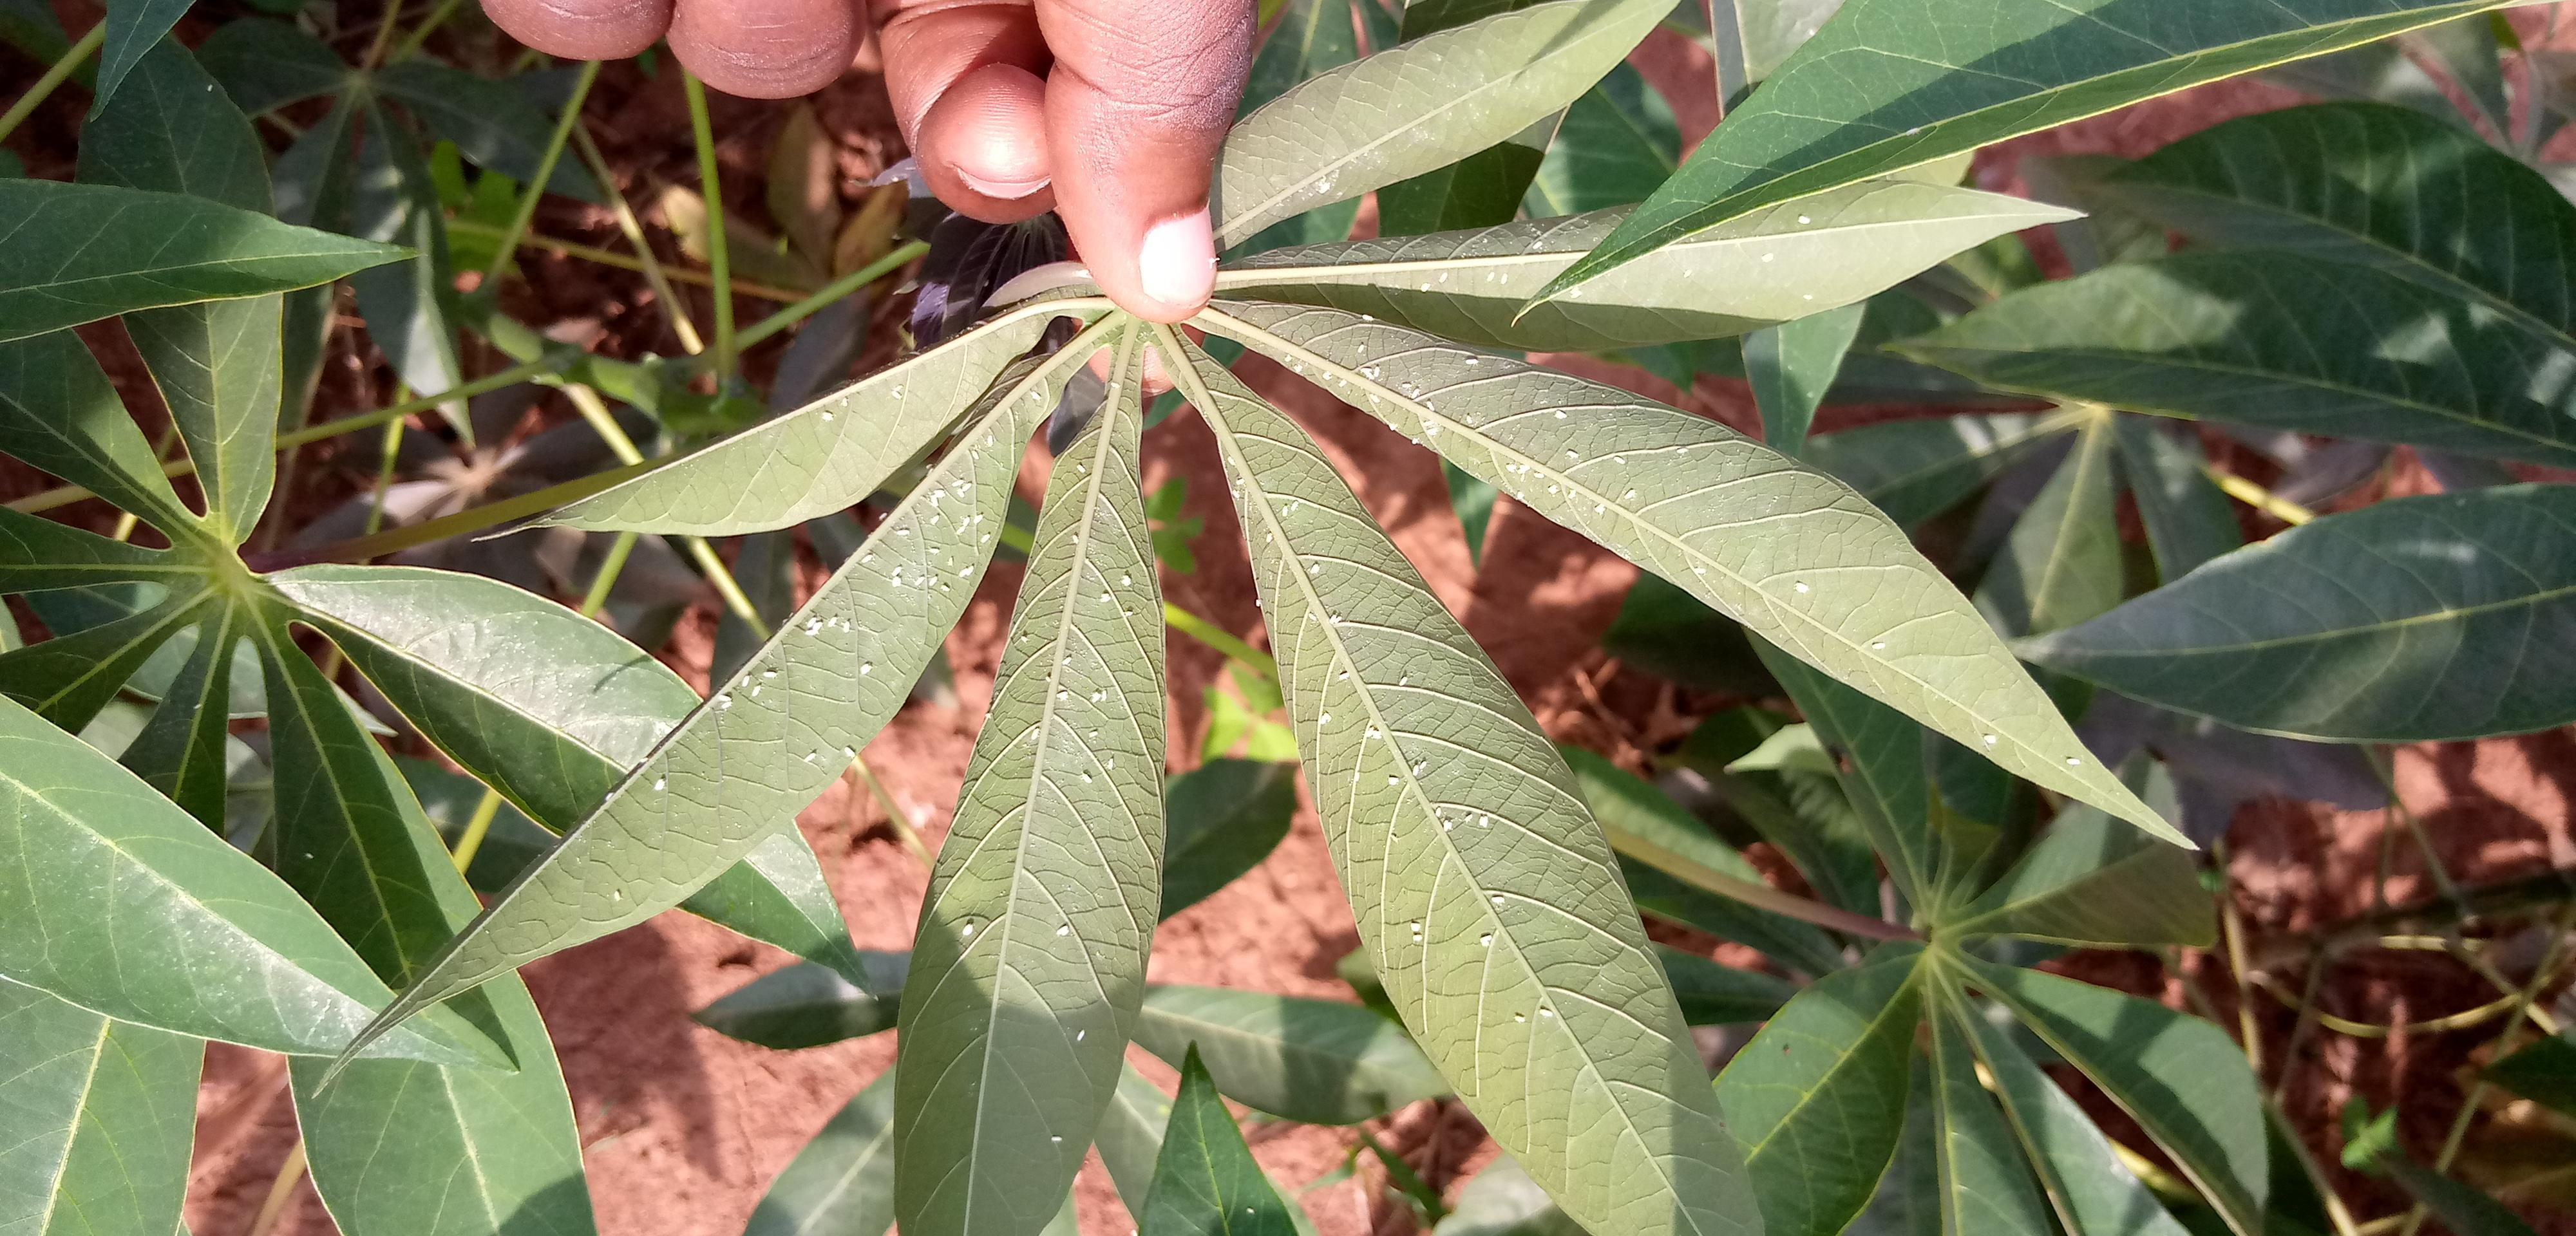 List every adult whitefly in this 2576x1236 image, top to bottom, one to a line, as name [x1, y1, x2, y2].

whitefly [1318, 181, 1332, 195]
whitefly [1798, 215, 1812, 222]
whitefly [1797, 219, 1809, 226]
whitefly [1531, 239, 1544, 250]
whitefly [1761, 251, 1774, 259]
whitefly [1763, 256, 1775, 263]
whitefly [1682, 268, 1694, 279]
whitefly [1438, 271, 1449, 284]
whitefly [1485, 271, 1496, 283]
whitefly [1500, 272, 1510, 286]
whitefly [1419, 282, 1428, 291]
whitefly [1422, 283, 1432, 293]
whitefly [1569, 285, 1580, 294]
whitefly [1570, 290, 1583, 300]
whitefly [1801, 293, 1815, 302]
whitefly [1361, 312, 1375, 323]
whitefly [1356, 341, 1367, 356]
whitefly [1283, 353, 1293, 362]
whitefly [1463, 357, 1481, 366]
whitefly [1297, 363, 1304, 369]
whitefly [1293, 364, 1302, 374]
whitefly [1372, 366, 1381, 379]
whitefly [1359, 366, 1372, 372]
whitefly [1320, 370, 1334, 381]
whitefly [1363, 371, 1376, 380]
whitefly [1338, 377, 1349, 389]
whitefly [1110, 380, 1123, 391]
whitefly [1401, 382, 1414, 389]
whitefly [894, 383, 904, 391]
whitefly [1409, 386, 1421, 400]
whitefly [890, 390, 904, 401]
whitefly [1029, 390, 1042, 402]
whitefly [1367, 393, 1382, 404]
whitefly [840, 395, 850, 409]
whitefly [1425, 399, 1436, 411]
whitefly [1555, 409, 1568, 419]
whitefly [821, 411, 835, 417]
whitefly [1554, 413, 1563, 421]
whitefly [1465, 414, 1475, 426]
whitefly [820, 415, 834, 422]
whitefly [1422, 418, 1435, 427]
whitefly [1387, 421, 1399, 432]
whitefly [1424, 426, 1441, 437]
whitefly [986, 433, 995, 449]
whitefly [1411, 436, 1420, 445]
whitefly [1675, 447, 1690, 454]
whitefly [970, 447, 981, 462]
whitefly [1566, 449, 1580, 460]
whitefly [1613, 454, 1627, 465]
whitefly [1226, 455, 1237, 467]
whitefly [1504, 461, 1516, 475]
whitefly [1075, 463, 1087, 475]
whitefly [1519, 464, 1531, 469]
whitefly [1516, 469, 1529, 476]
whitefly [1531, 471, 1545, 479]
whitefly [1519, 473, 1527, 483]
whitefly [1235, 477, 1246, 486]
whitefly [950, 478, 965, 489]
whitefly [962, 482, 972, 491]
whitefly [1547, 484, 1558, 494]
whitefly [1622, 487, 1639, 501]
whitefly [956, 488, 966, 499]
whitefly [1551, 488, 1558, 496]
whitefly [1566, 488, 1578, 500]
whitefly [932, 489, 946, 493]
whitefly [1231, 489, 1243, 500]
whitefly [1516, 489, 1526, 502]
whitefly [933, 493, 947, 499]
whitefly [929, 496, 940, 509]
whitefly [1290, 500, 1300, 512]
whitefly [1593, 502, 1605, 513]
whitefly [1281, 504, 1289, 519]
whitefly [1598, 507, 1606, 515]
whitefly [972, 512, 985, 525]
whitefly [929, 513, 941, 527]
whitefly [961, 515, 971, 525]
whitefly [955, 525, 966, 536]
whitefly [895, 527, 913, 538]
whitefly [1265, 530, 1274, 544]
whitefly [980, 532, 992, 544]
whitefly [1072, 534, 1080, 545]
whitefly [929, 545, 941, 556]
whitefly [860, 552, 875, 565]
whitefly [947, 556, 954, 567]
whitefly [1309, 563, 1319, 574]
whitefly [890, 565, 904, 576]
whitefly [967, 565, 976, 577]
whitefly [1314, 565, 1320, 575]
whitefly [1690, 566, 1708, 576]
whitefly [958, 567, 969, 579]
whitefly [913, 574, 926, 587]
whitefly [1122, 574, 1131, 579]
whitefly [891, 575, 896, 589]
whitefly [927, 575, 939, 588]
whitefly [896, 576, 904, 588]
whitefly [1121, 578, 1131, 585]
whitefly [1124, 581, 1132, 588]
whitefly [1793, 581, 1810, 590]
whitefly [940, 583, 952, 593]
whitefly [1794, 586, 1806, 594]
whitefly [1099, 592, 1111, 597]
whitefly [1099, 596, 1112, 604]
whitefly [1255, 597, 1262, 608]
whitefly [1123, 608, 1137, 617]
whitefly [1307, 612, 1318, 623]
whitefly [828, 613, 839, 629]
whitefly [1329, 613, 1338, 626]
whitefly [1334, 615, 1343, 625]
whitefly [806, 616, 817, 630]
whitefly [842, 618, 852, 637]
whitefly [817, 621, 823, 631]
whitefly [813, 622, 818, 630]
whitefly [804, 630, 820, 637]
whitefly [1020, 634, 1030, 645]
whitefly [1870, 641, 1888, 651]
whitefly [1061, 655, 1073, 666]
whitefly [859, 662, 869, 672]
whitefly [861, 664, 873, 677]
whitefly [761, 669, 779, 679]
whitefly [1338, 671, 1350, 681]
whitefly [741, 673, 752, 689]
whitefly [1045, 675, 1052, 685]
whitefly [1398, 675, 1410, 687]
whitefly [750, 683, 762, 700]
whitefly [1101, 688, 1108, 702]
whitefly [1056, 690, 1069, 699]
whitefly [1091, 691, 1099, 698]
whitefly [717, 693, 733, 702]
whitefly [1060, 694, 1069, 700]
whitefly [1092, 694, 1101, 704]
whitefly [719, 700, 734, 712]
whitefly [984, 711, 993, 720]
whitefly [1323, 712, 1334, 722]
whitefly [1320, 715, 1327, 726]
whitefly [1365, 725, 1374, 738]
whitefly [1030, 726, 1040, 741]
whitefly [1088, 730, 1099, 739]
whitefly [1372, 731, 1384, 735]
whitefly [1372, 734, 1383, 740]
whitefly [1982, 735, 1998, 740]
whitefly [1985, 740, 1997, 744]
whitefly [844, 744, 858, 760]
whitefly [802, 751, 819, 765]
whitefly [1107, 756, 1115, 772]
whitefly [2065, 757, 2082, 767]
whitefly [1419, 759, 1428, 770]
whitefly [1411, 763, 1419, 777]
whitefly [1354, 771, 1363, 782]
whitefly [1080, 771, 1098, 785]
whitefly [1387, 776, 1399, 782]
whitefly [654, 778, 664, 791]
whitefly [658, 780, 667, 792]
whitefly [1387, 781, 1399, 786]
whitefly [1434, 805, 1443, 818]
whitefly [1463, 812, 1474, 824]
whitefly [1478, 814, 1484, 827]
whitefly [1483, 814, 1490, 830]
whitefly [1443, 818, 1448, 834]
whitefly [1448, 820, 1453, 832]
whitefly [1389, 832, 1402, 844]
whitefly [1490, 895, 1508, 904]
whitefly [1409, 921, 1422, 927]
whitefly [961, 923, 971, 936]
whitefly [966, 924, 974, 937]
whitefly [1056, 924, 1068, 936]
whitefly [1410, 927, 1420, 933]
whitefly [1061, 929, 1070, 937]
whitefly [1479, 933, 1493, 942]
whitefly [1411, 934, 1427, 943]
whitefly [1481, 941, 1490, 948]
whitefly [1538, 1008, 1554, 1018]
whitefly [1513, 1015, 1527, 1024]
whitefly [1076, 1027, 1086, 1044]
whitefly [1048, 1134, 1066, 1144]